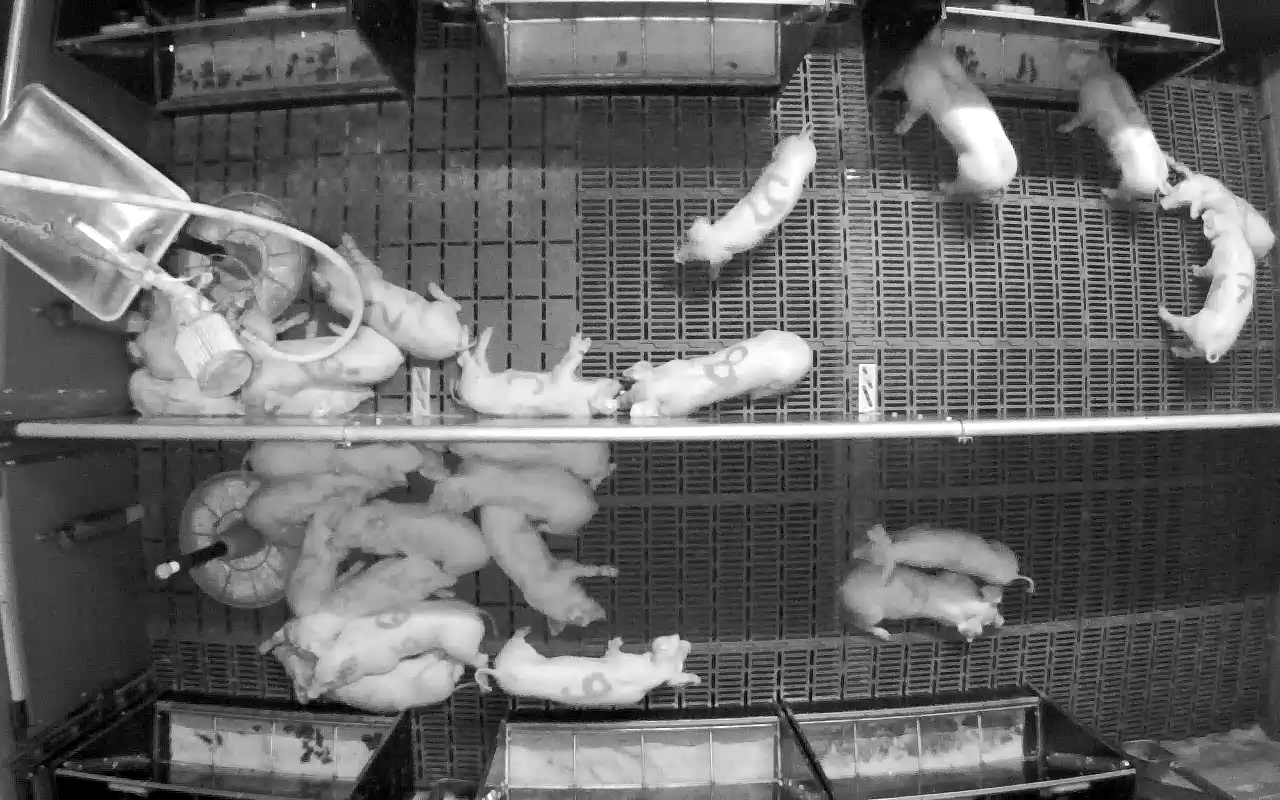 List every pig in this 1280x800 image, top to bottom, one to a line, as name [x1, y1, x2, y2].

pig [892, 44, 1020, 204]
pig [1053, 49, 1169, 207]
pig [673, 123, 818, 281]
pig [1160, 160, 1277, 265]
pig [1159, 208, 1255, 364]
pig [311, 234, 477, 362]
pig [127, 309, 311, 381]
pig [241, 319, 410, 415]
pig [452, 326, 623, 419]
pig [616, 328, 813, 420]
pig [130, 367, 247, 417]
pig [247, 384, 377, 419]
pig [242, 441, 426, 500]
pig [425, 441, 616, 493]
pig [418, 456, 602, 539]
pig [245, 460, 382, 543]
pig [325, 493, 491, 577]
pig [284, 496, 367, 618]
pig [480, 504, 622, 637]
pig [852, 522, 1036, 593]
pig [258, 544, 457, 656]
pig [836, 564, 1008, 645]
pig [306, 598, 494, 702]
pig [476, 625, 702, 707]
pig [271, 644, 477, 713]